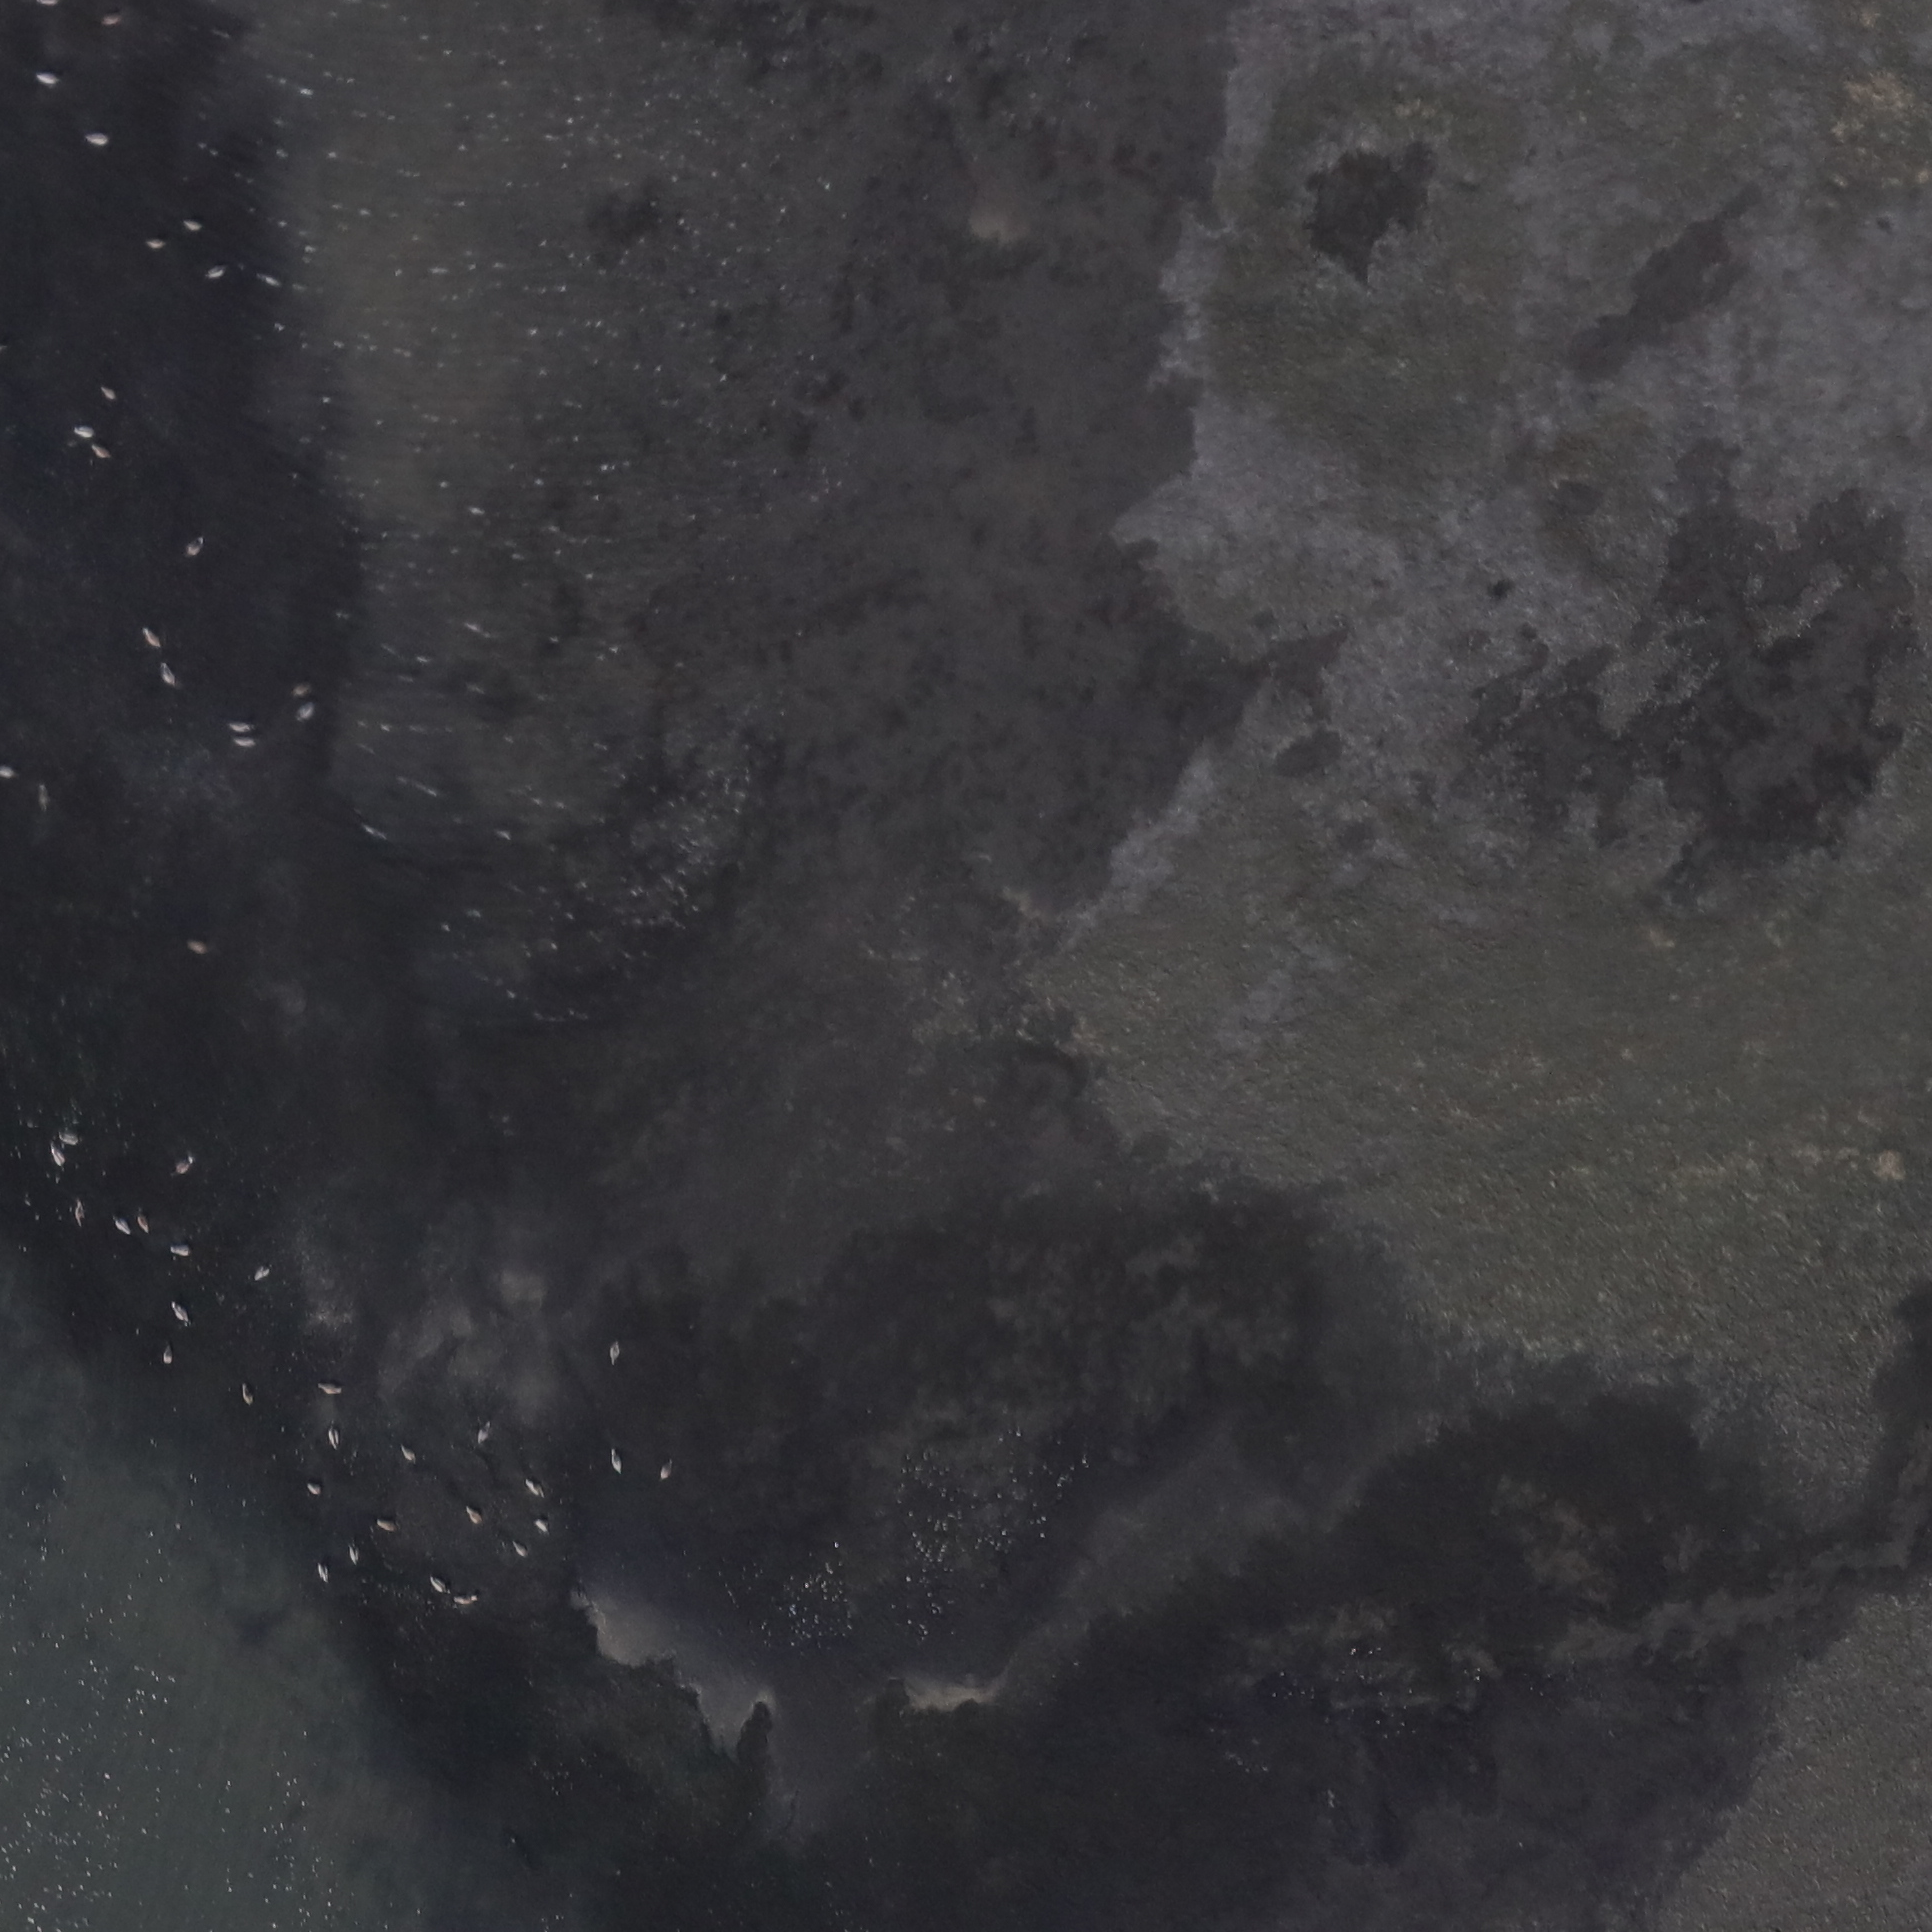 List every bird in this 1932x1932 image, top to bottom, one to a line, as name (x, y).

other bird (115, 13)
other bird (47, 76)
other bird (98, 140)
other bird (192, 222)
other bird (159, 240)
other bird (216, 271)
other bird (110, 394)
other bird (84, 429)
other bird (103, 448)
other bird (198, 546)
other bird (156, 635)
other bird (169, 674)
other bird (303, 690)
other bird (310, 710)
other bird (241, 726)
other bird (250, 747)
other bird (3, 769)
other bird (47, 800)
other bird (200, 949)
other bird (73, 1138)
other bird (57, 1158)
other bird (183, 1170)
other bird (81, 1212)
other bird (145, 1223)
other bird (124, 1228)
other bird (180, 1251)
other bird (258, 1271)
other bird (184, 1316)
other bird (613, 1352)
other bird (166, 1357)
other bird (252, 1391)
other bird (331, 1392)
other bird (486, 1429)
other bird (335, 1441)
other bird (408, 1454)
other bird (623, 1457)
other bird (669, 1467)
other bird (535, 1488)
other bird (311, 1490)
other bird (478, 1514)
other bird (388, 1525)
other bird (540, 1525)
other bird (526, 1550)
other bird (360, 1552)
other bird (323, 1569)
other bird (438, 1586)
other bird (467, 1598)